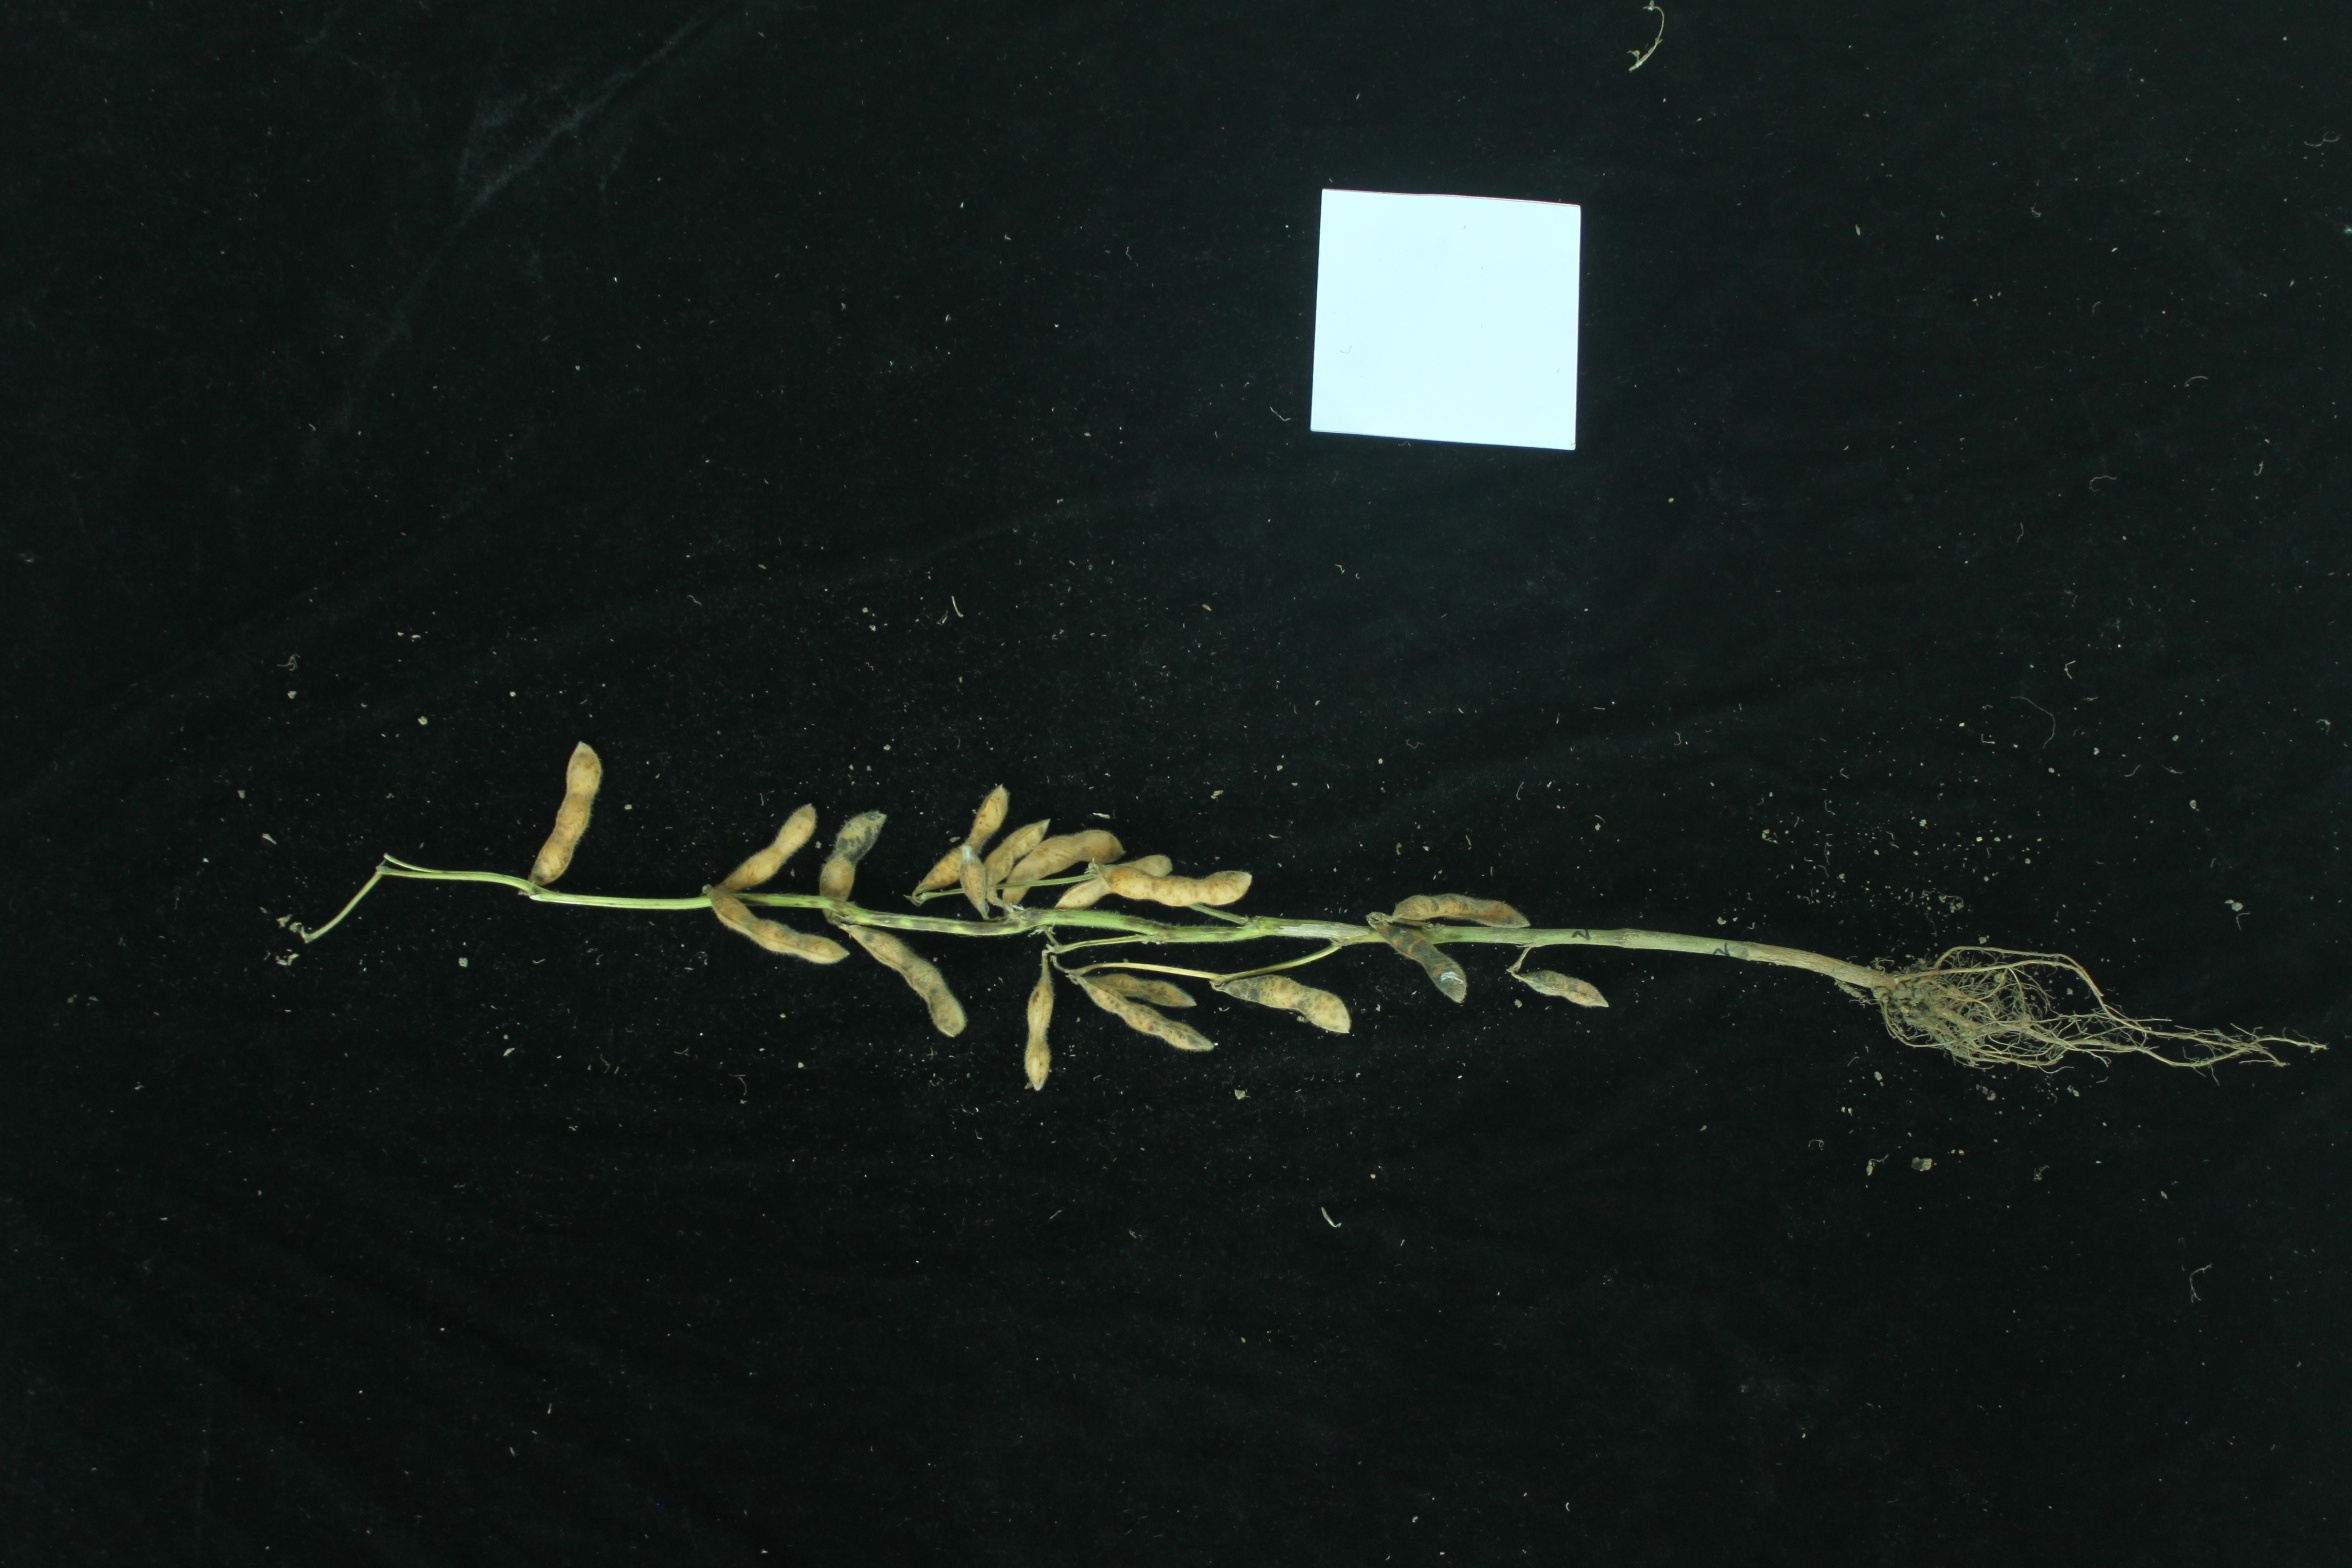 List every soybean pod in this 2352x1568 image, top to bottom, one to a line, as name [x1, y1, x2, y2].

soybean pod [521, 742, 603, 895]
soybean pod [913, 784, 1009, 899]
soybean pod [710, 804, 816, 893]
soybean pod [818, 812, 888, 925]
soybean pod [980, 819, 1049, 913]
soybean pod [1002, 830, 1123, 916]
soybean pod [960, 846, 990, 918]
soybean pod [1049, 857, 1173, 927]
soybean pod [1095, 865, 1251, 907]
soybean pod [706, 888, 849, 965]
soybean pod [1380, 896, 1528, 930]
soybean pod [833, 924, 966, 1037]
soybean pod [1371, 925, 1466, 1003]
soybean pod [1024, 955, 1054, 1093]
soybean pod [1511, 972, 1609, 1009]
soybean pod [1083, 974, 1196, 1007]
soybean pod [1211, 975, 1351, 1035]
soybean pod [1069, 976, 1213, 1052]